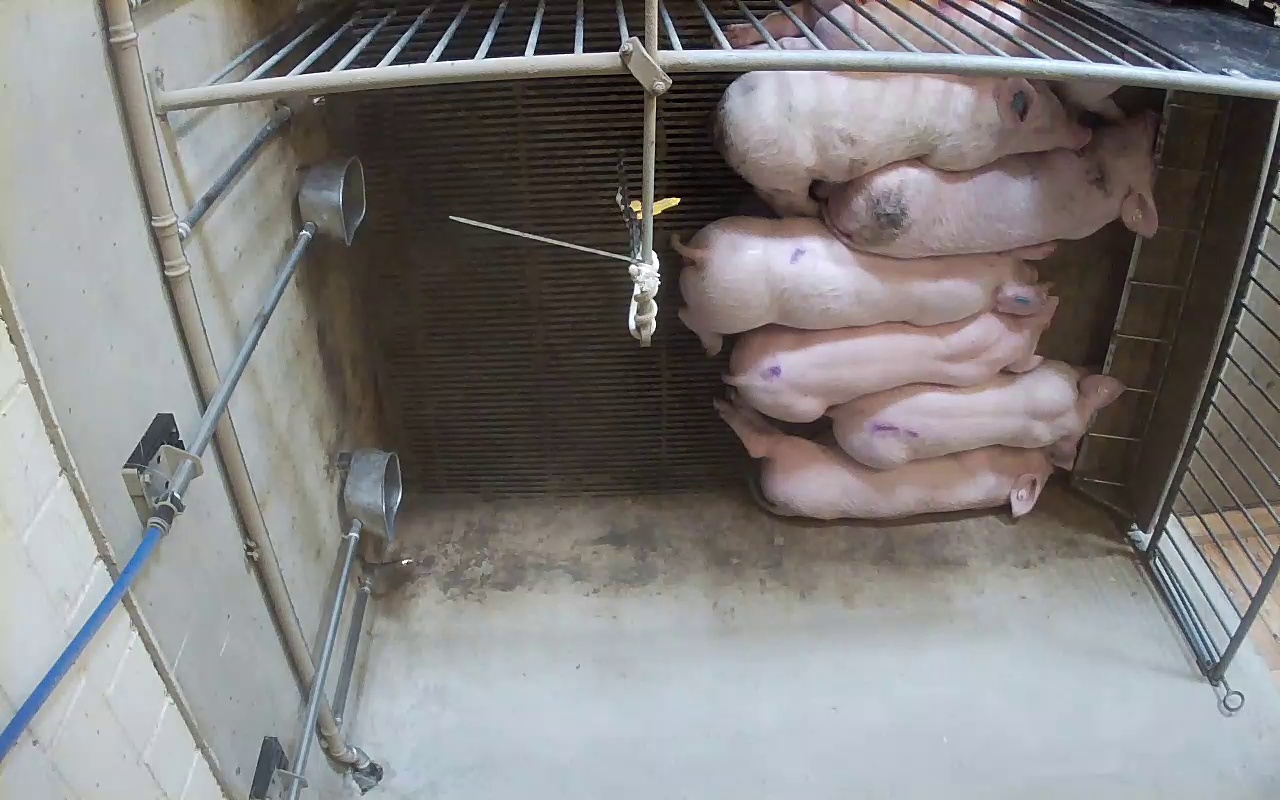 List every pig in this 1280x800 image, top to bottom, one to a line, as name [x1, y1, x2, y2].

pig [712, 1, 1174, 125]
pig [711, 73, 1095, 218]
pig [809, 103, 1160, 260]
pig [668, 217, 1057, 356]
pig [719, 296, 1060, 423]
pig [824, 358, 1127, 471]
pig [713, 387, 1056, 522]